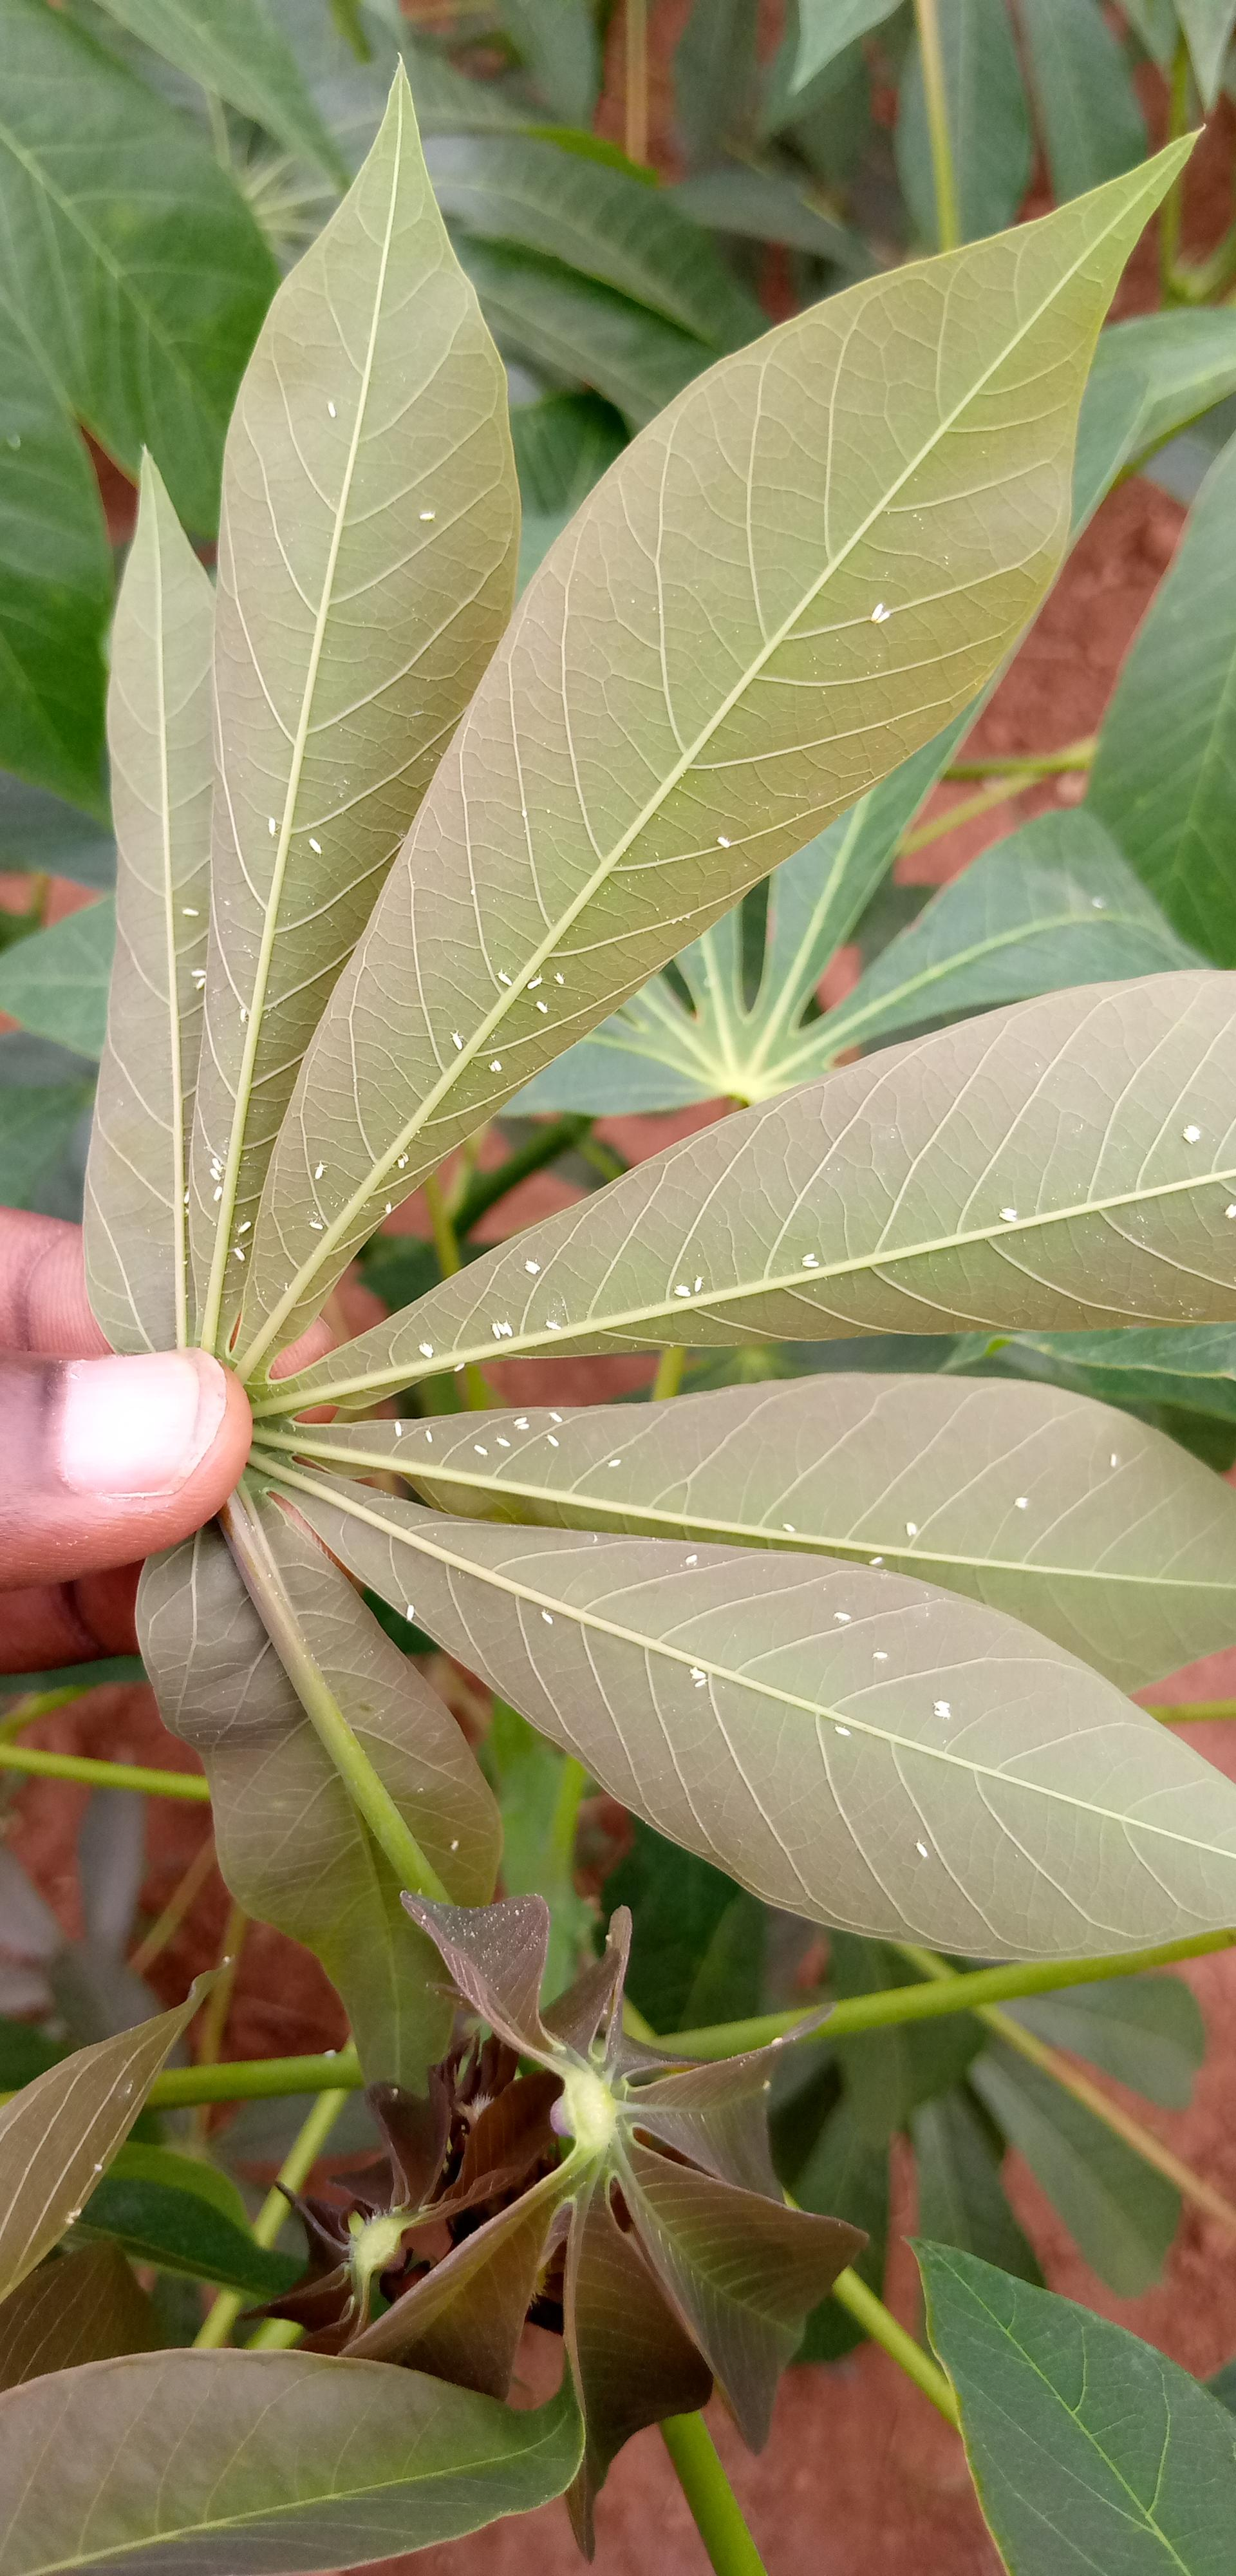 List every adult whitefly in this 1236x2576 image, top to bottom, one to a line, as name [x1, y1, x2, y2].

whitefly [326, 400, 339, 420]
whitefly [418, 511, 437, 523]
whitefly [869, 603, 885, 623]
whitefly [875, 611, 890, 624]
whitefly [267, 816, 278, 837]
whitefly [715, 836, 733, 849]
whitefly [307, 837, 325, 856]
whitefly [180, 905, 201, 918]
whitefly [189, 967, 208, 978]
whitefly [494, 968, 514, 988]
whitefly [552, 971, 567, 987]
whitefly [526, 975, 545, 992]
whitefly [194, 977, 206, 990]
whitefly [535, 999, 550, 1016]
whitefly [239, 1006, 249, 1024]
whitefly [449, 1030, 464, 1054]
whitefly [492, 1059, 504, 1072]
whitefly [488, 1061, 496, 1074]
whitefly [1186, 1124, 1201, 1135]
whitefly [1183, 1127, 1201, 1141]
whitefly [1183, 1132, 1197, 1145]
whitefly [402, 1153, 411, 1164]
whitefly [211, 1156, 224, 1172]
whitefly [397, 1157, 405, 1170]
whitefly [314, 1160, 326, 1182]
whitefly [209, 1167, 222, 1182]
whitefly [212, 1184, 223, 1204]
whitefly [182, 1188, 191, 1206]
whitefly [383, 1200, 397, 1217]
whitefly [1223, 1204, 1234, 1217]
whitefly [999, 1206, 1018, 1217]
whitefly [1227, 1206, 1236, 1219]
whitefly [998, 1213, 1017, 1224]
whitefly [306, 1219, 326, 1232]
whitefly [236, 1220, 253, 1235]
whitefly [232, 1245, 248, 1263]
whitefly [800, 1253, 817, 1261]
whitefly [525, 1259, 542, 1272]
whitefly [801, 1260, 821, 1269]
whitefly [523, 1264, 537, 1276]
whitefly [693, 1273, 706, 1294]
whitefly [674, 1284, 691, 1292]
whitefly [673, 1289, 691, 1299]
whitefly [544, 1318, 563, 1332]
whitefly [503, 1321, 515, 1339]
whitefly [491, 1321, 501, 1341]
whitefly [497, 1321, 507, 1336]
whitefly [422, 1341, 434, 1354]
whitefly [417, 1343, 433, 1359]
whitefly [453, 1360, 467, 1373]
whitefly [548, 1410, 565, 1423]
whitefly [513, 1416, 529, 1426]
whitefly [393, 1419, 404, 1439]
whitefly [516, 1422, 532, 1432]
whitefly [424, 1428, 435, 1445]
whitefly [545, 1432, 562, 1449]
whitefly [493, 1434, 512, 1449]
whitefly [472, 1443, 489, 1458]
whitefly [1108, 1452, 1119, 1469]
whitefly [605, 1457, 624, 1469]
whitefly [1013, 1495, 1029, 1502]
whitefly [1013, 1502, 1028, 1509]
whitefly [906, 1520, 912, 1538]
whitefly [782, 1521, 798, 1532]
whitefly [910, 1521, 917, 1537]
whitefly [684, 1552, 698, 1565]
whitefly [867, 1554, 884, 1566]
whitefly [404, 1600, 417, 1624]
whitefly [539, 1609, 555, 1626]
whitefly [831, 1610, 853, 1623]
whitefly [871, 1650, 889, 1662]
whitefly [689, 1667, 707, 1678]
whitefly [693, 1678, 708, 1690]
whitefly [933, 1700, 953, 1707]
whitefly [933, 1709, 951, 1719]
whitefly [834, 1724, 852, 1738]
whitefly [448, 1838, 461, 1853]
whitefly [913, 1840, 931, 1859]